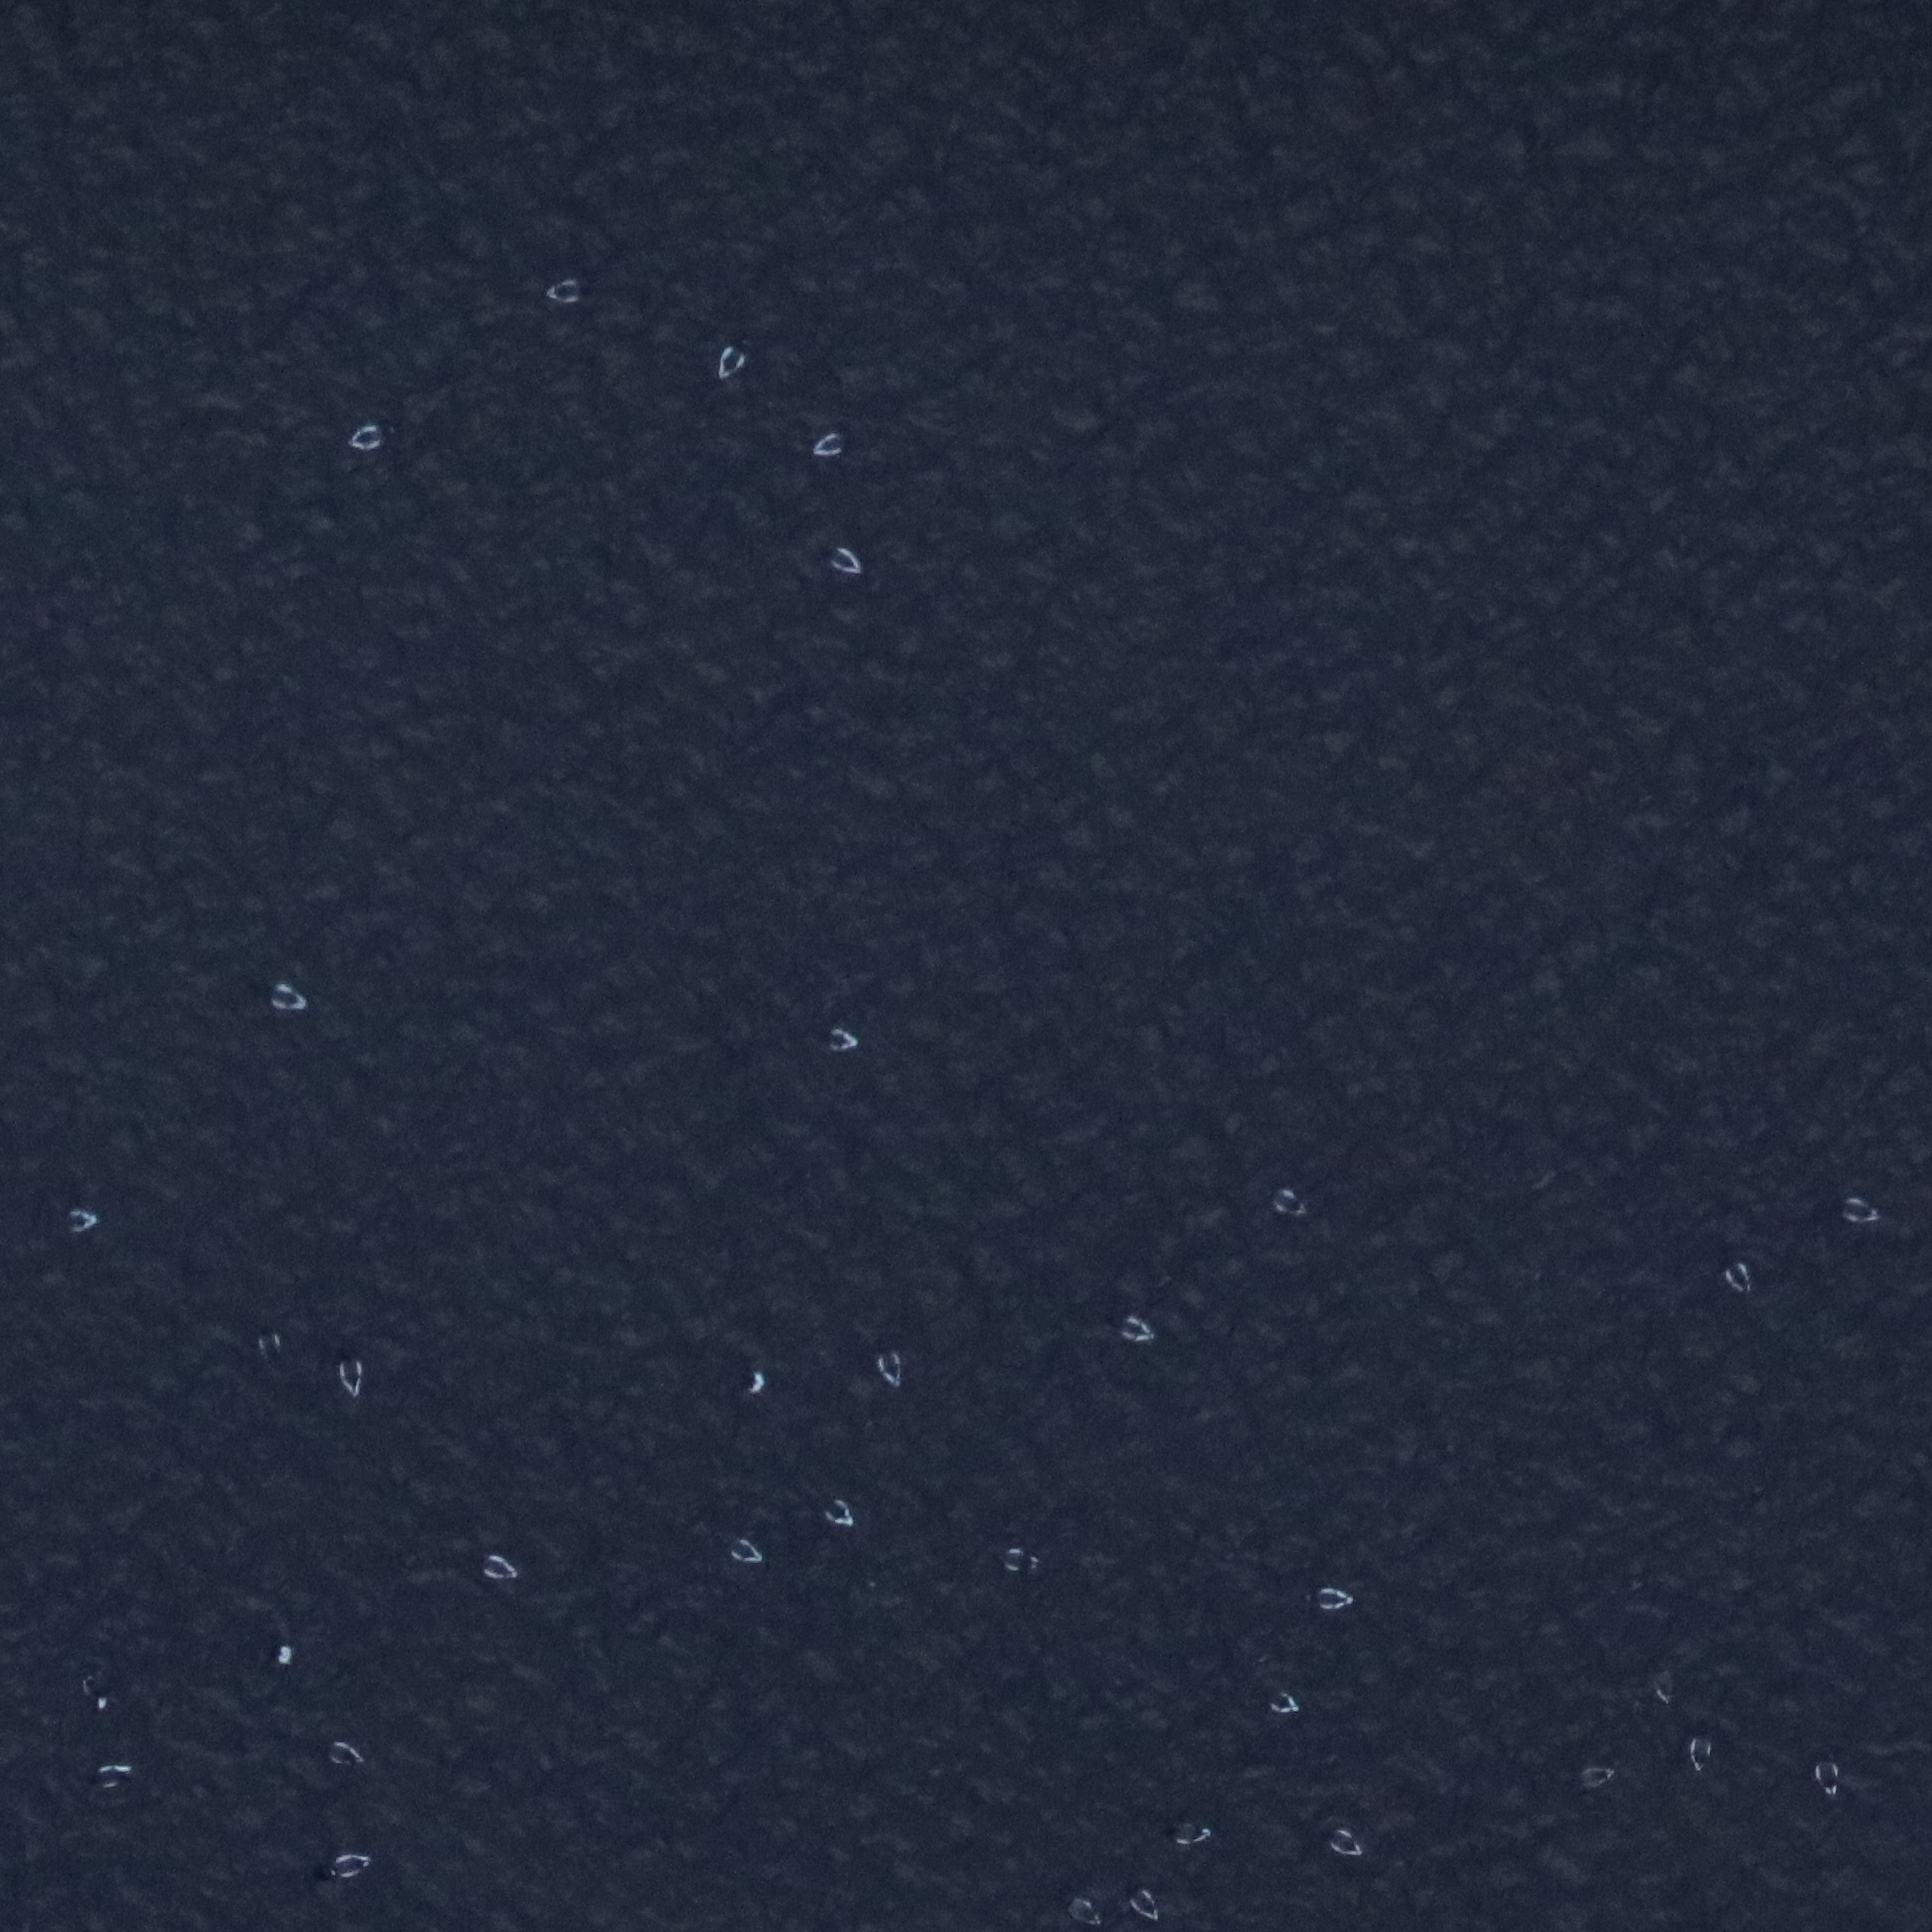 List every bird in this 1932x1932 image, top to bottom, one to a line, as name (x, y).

brant (568, 292)
brant (731, 360)
brant (369, 438)
brant (831, 447)
brant (841, 560)
brant (284, 998)
brant (838, 1038)
brant (1285, 1204)
brant (1856, 1210)
brant (75, 1217)
brant (1738, 1273)
brant (1131, 1328)
brant (268, 1343)
brant (888, 1362)
brant (350, 1373)
brant (747, 1379)
brant (837, 1513)
brant (742, 1549)
brant (1016, 1560)
brant (497, 1570)
brant (1328, 1599)
brant (1663, 1686)
brant (1280, 1701)
brant (1700, 1752)
brant (341, 1755)
brant (1827, 1775)
brant (112, 1777)
brant (1594, 1778)
brant (1188, 1833)
brant (1342, 1842)
brant (347, 1866)
brant (1140, 1902)
brant (1082, 1911)